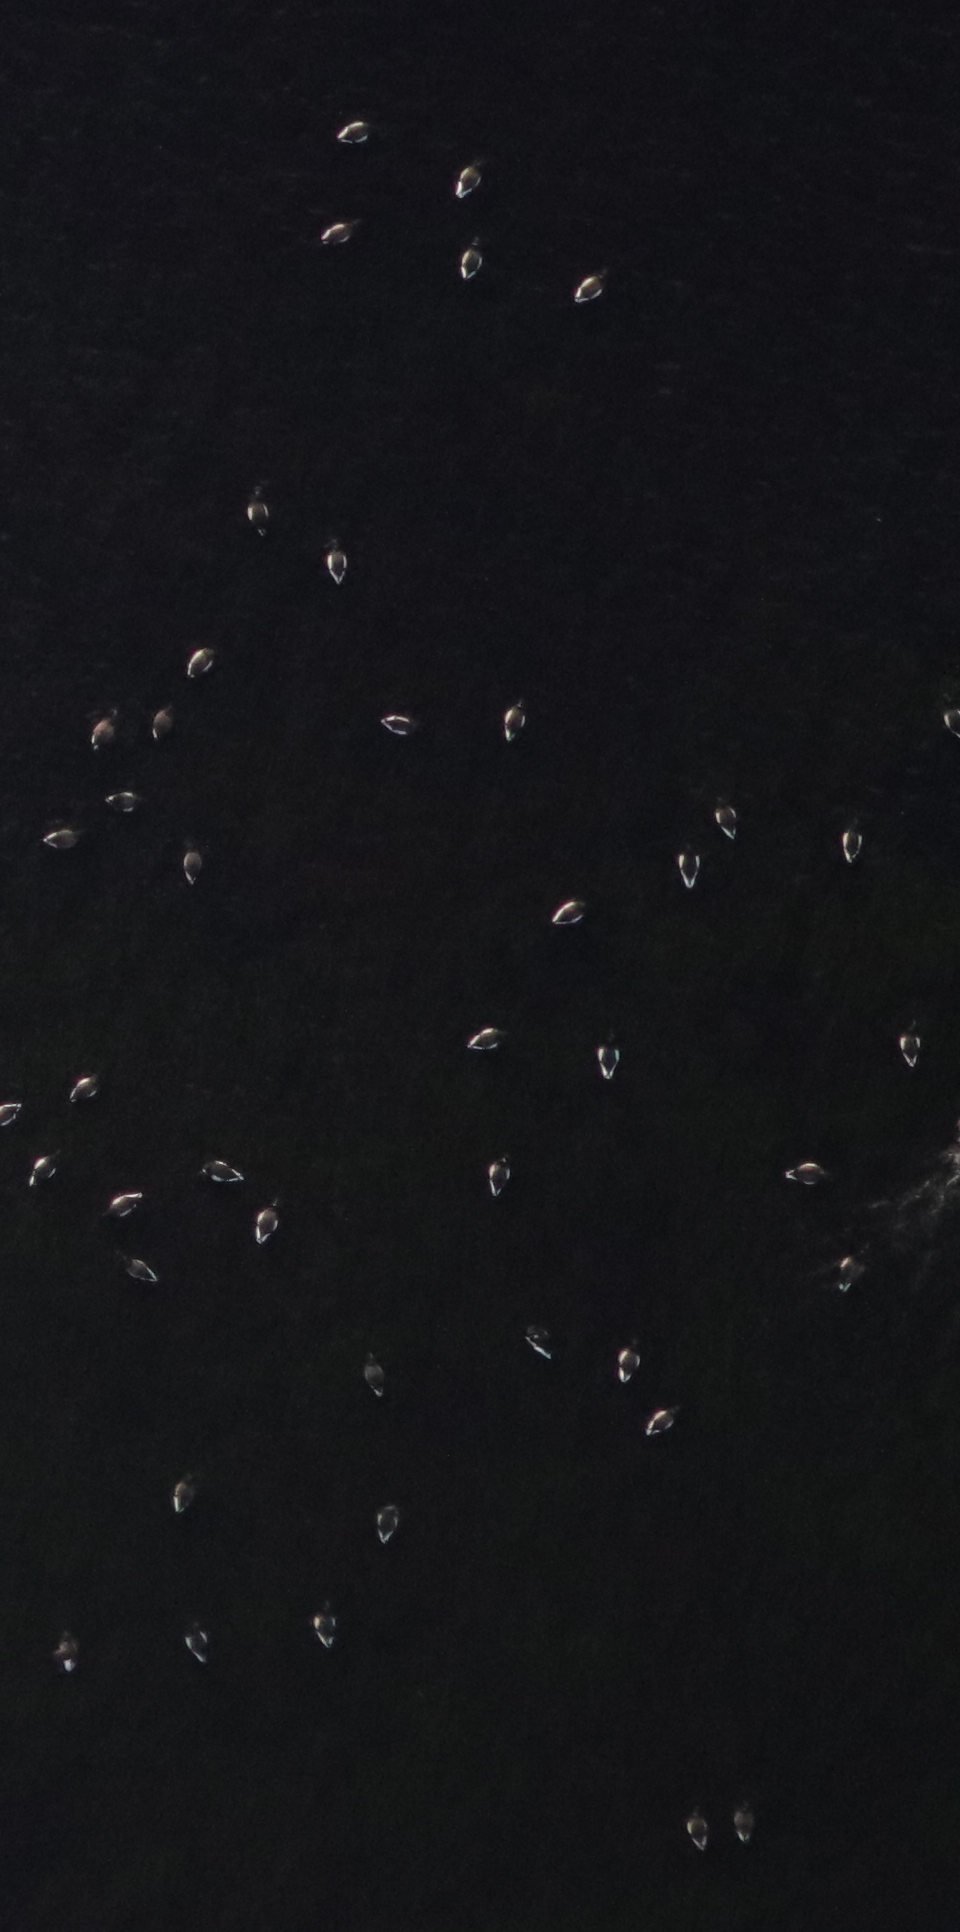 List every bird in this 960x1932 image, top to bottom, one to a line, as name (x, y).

brant (357, 133)
brant (470, 178)
brant (340, 234)
brant (471, 261)
brant (592, 289)
brant (259, 512)
brant (337, 564)
brant (201, 664)
brant (952, 714)
brant (162, 721)
brant (515, 721)
brant (401, 725)
brant (105, 731)
brant (125, 801)
brant (726, 819)
brant (65, 840)
brant (853, 843)
brant (192, 865)
brant (690, 867)
brant (570, 911)
brant (487, 1040)
brant (911, 1044)
brant (609, 1058)
brant (84, 1087)
brant (4, 1115)
brant (43, 1169)
brant (220, 1172)
brant (809, 1174)
brant (499, 1175)
brant (122, 1205)
brant (268, 1222)
brant (139, 1270)
brant (851, 1271)
brant (545, 1344)
brant (628, 1361)
brant (375, 1375)
brant (662, 1421)
brant (184, 1494)
brant (388, 1522)
brant (325, 1625)
brant (198, 1645)
brant (68, 1652)
brant (745, 1823)
brant (698, 1829)